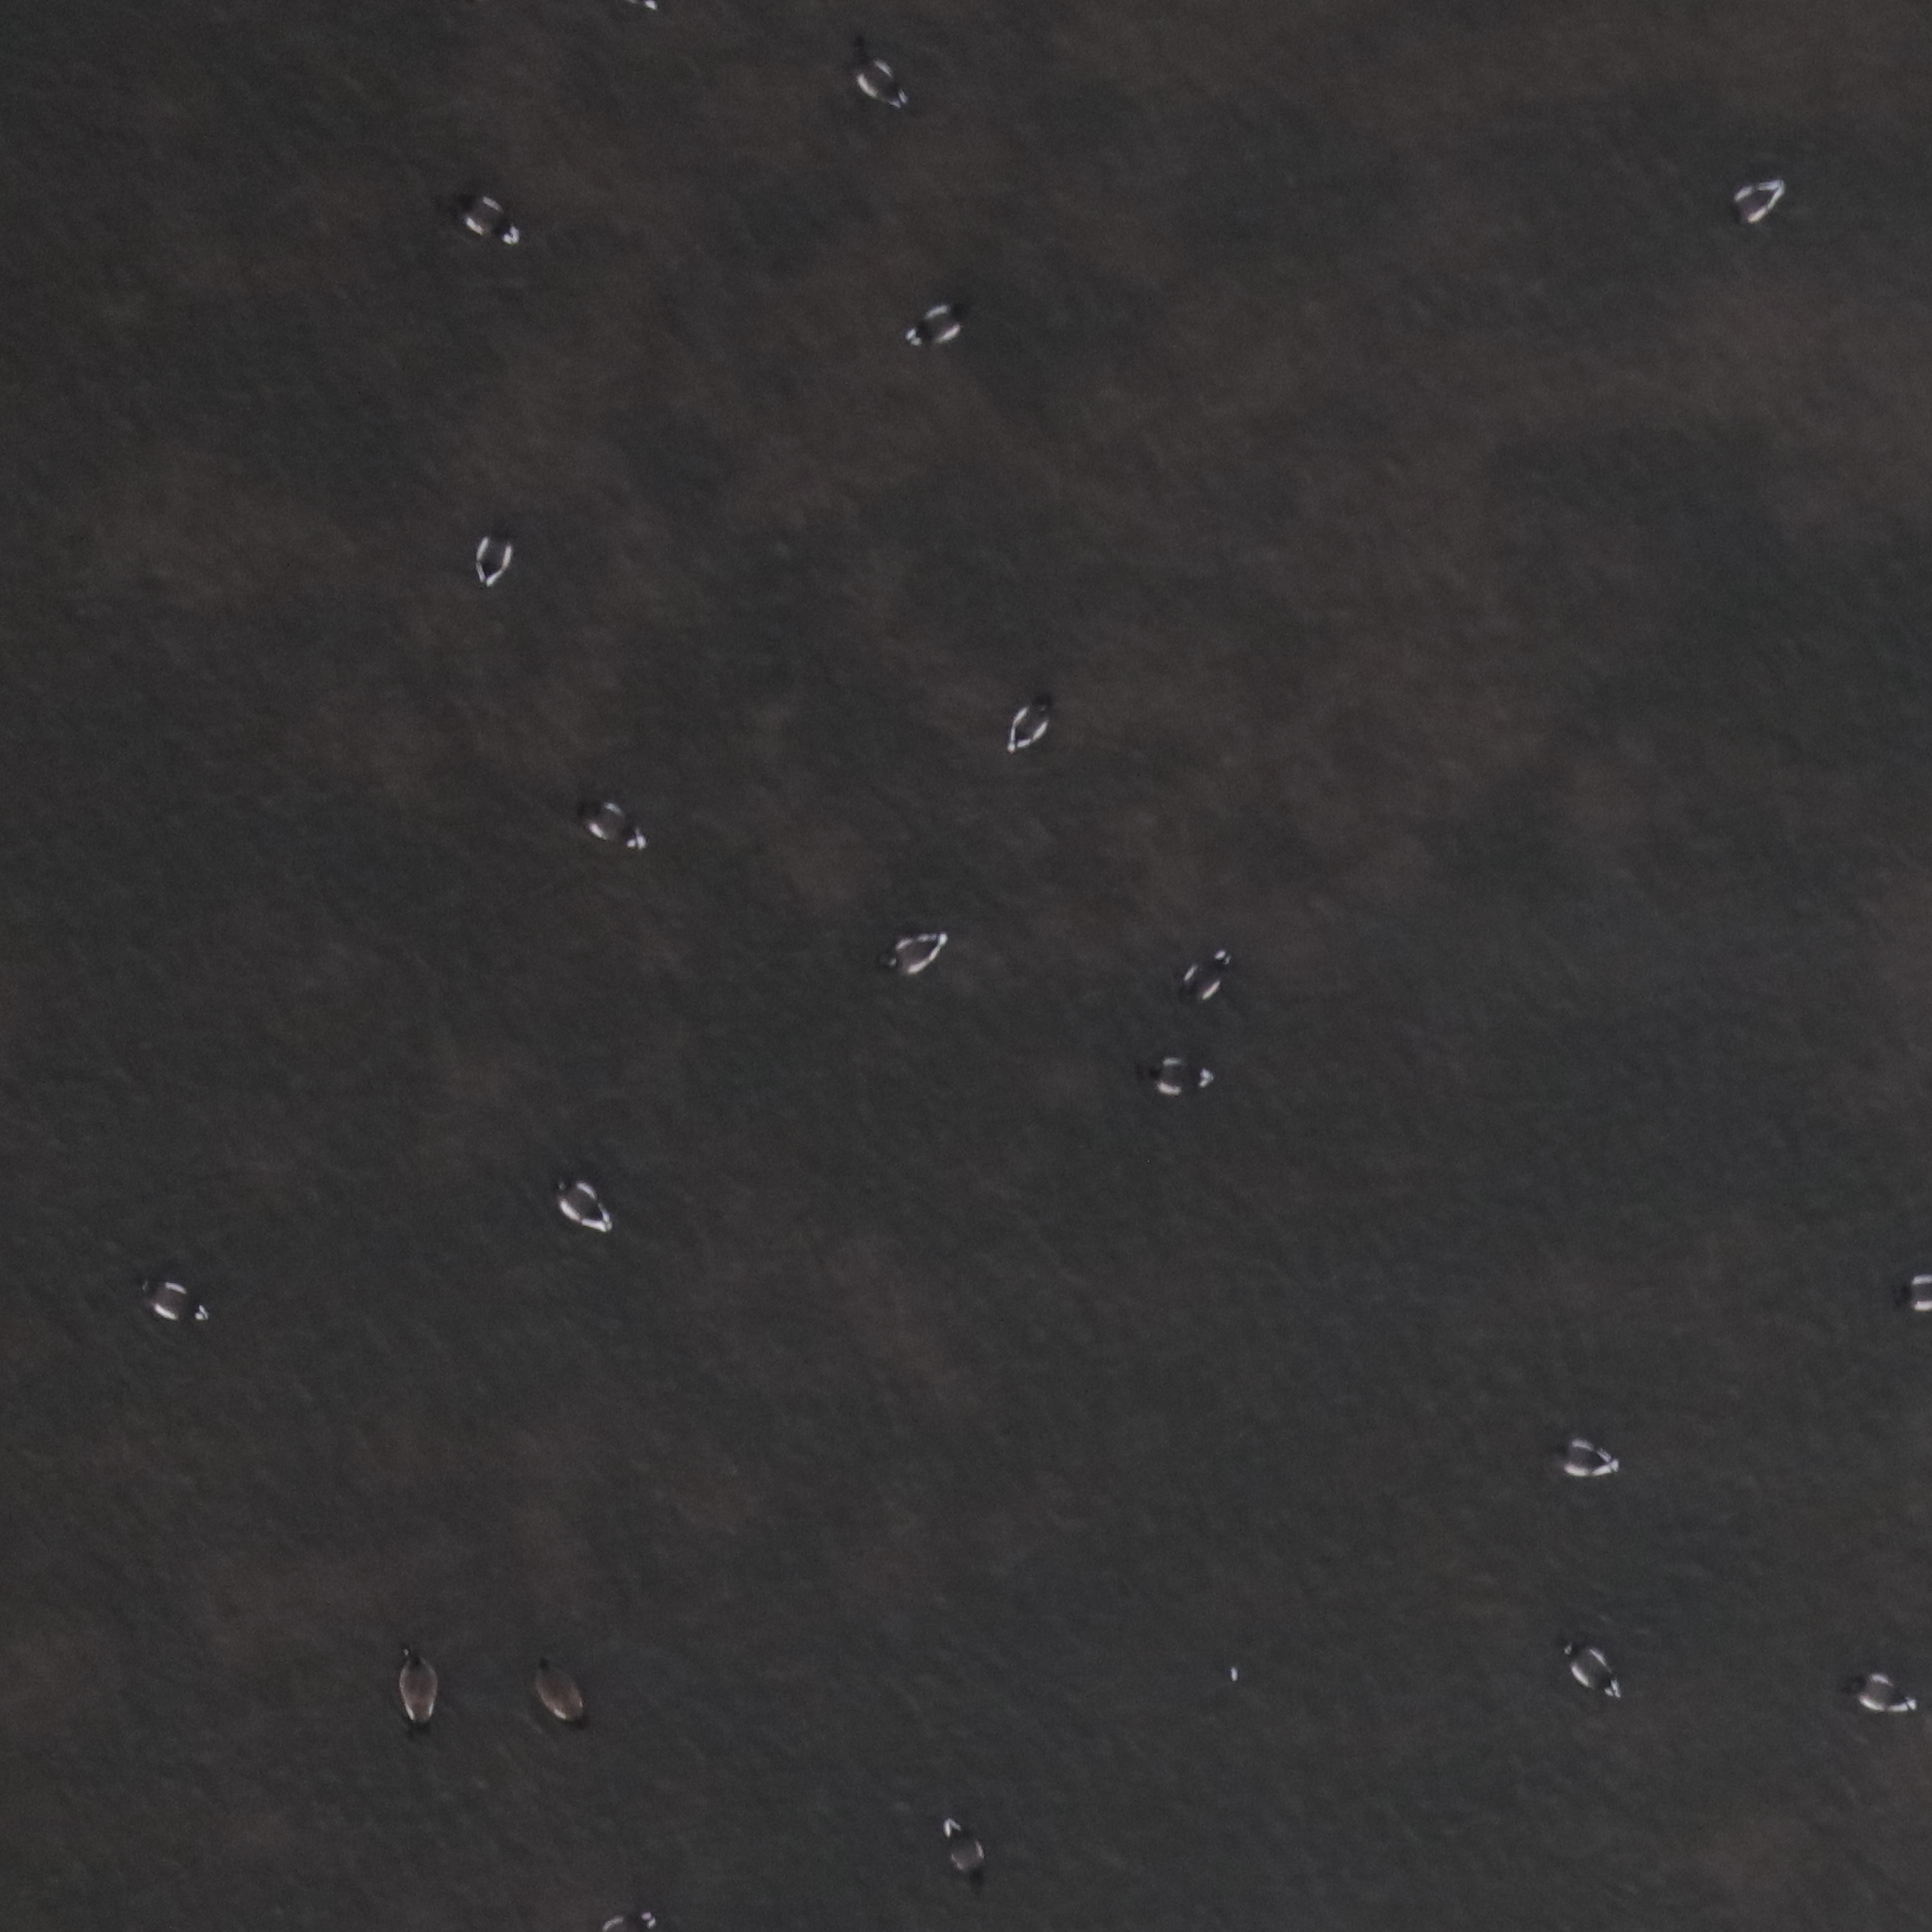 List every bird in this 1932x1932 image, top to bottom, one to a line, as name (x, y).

brant (879, 81)
brant (1755, 203)
brant (488, 218)
brant (938, 326)
brant (495, 558)
brant (1029, 726)
brant (611, 823)
brant (915, 954)
brant (1203, 980)
brant (1176, 1075)
brant (583, 1203)
brant (1928, 1292)
brant (172, 1300)
brant (1583, 1457)
brant (1591, 1668)
Canada goose (418, 1689)
brant (1879, 1692)
Canada goose (560, 1695)
brant (965, 1852)